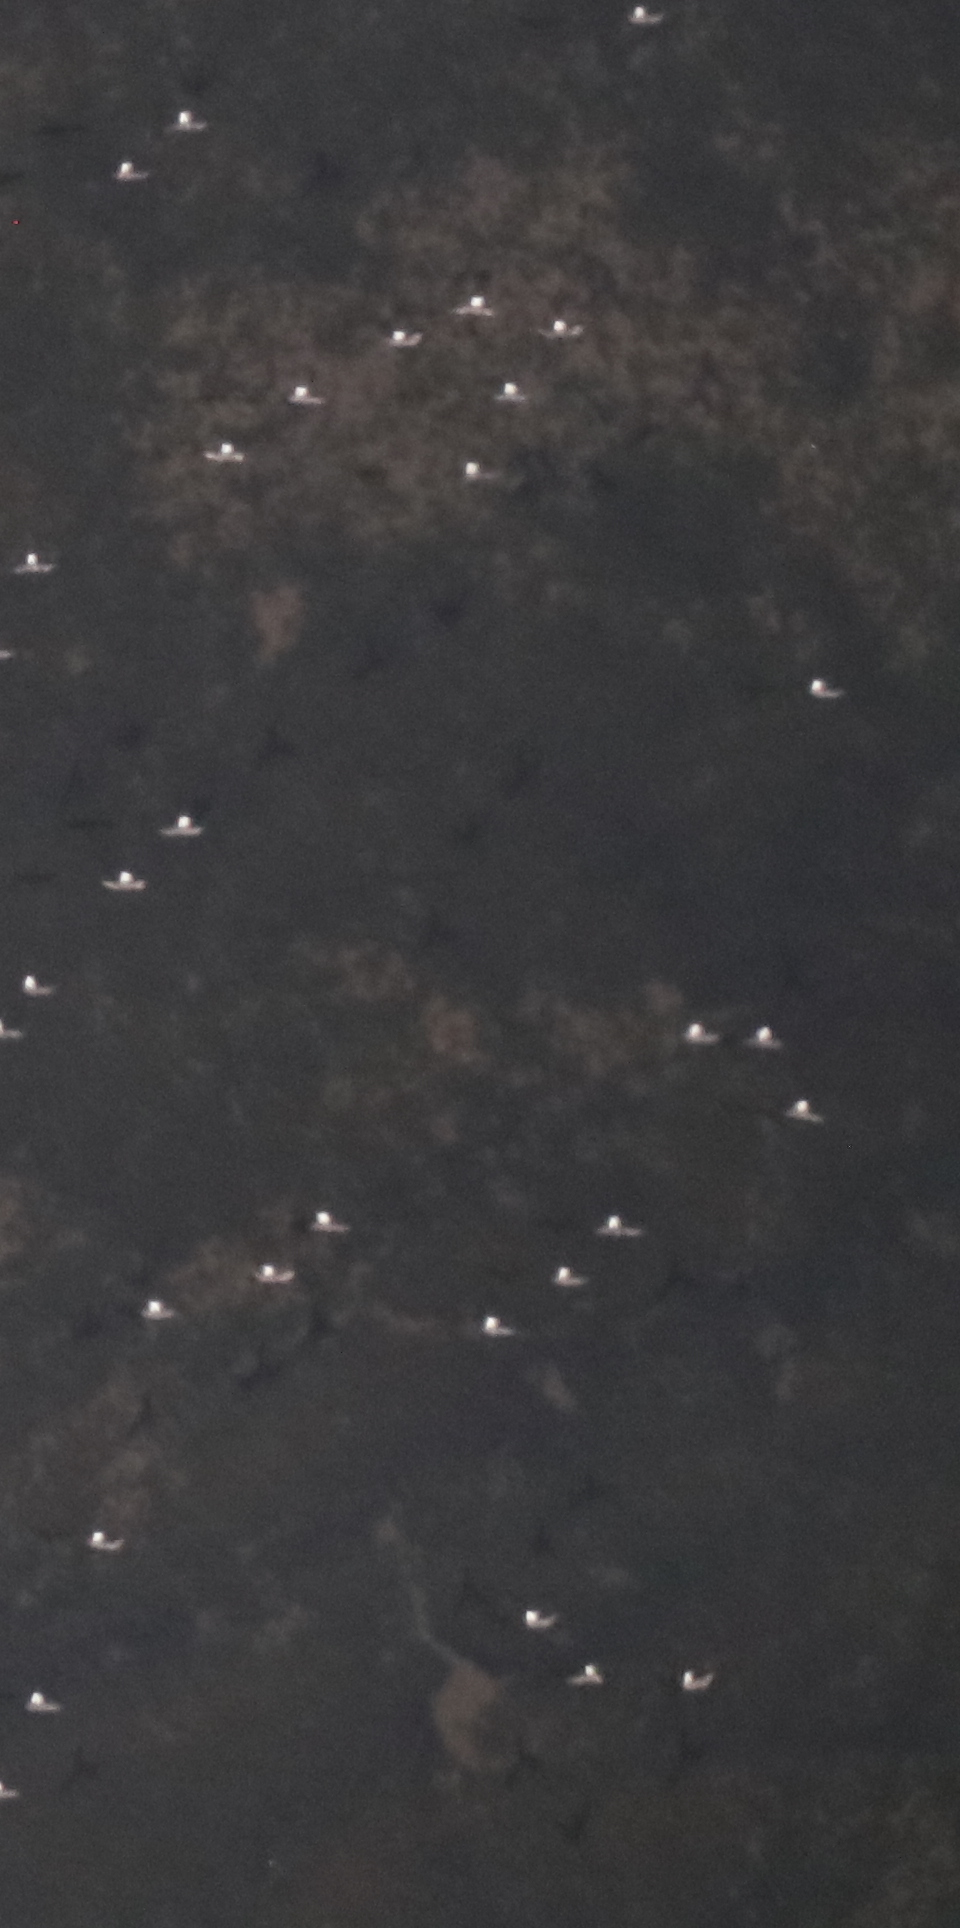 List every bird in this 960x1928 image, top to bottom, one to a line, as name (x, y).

brant (641, 22)
brant (188, 117)
brant (121, 173)
brant (483, 315)
brant (569, 326)
brant (409, 348)
brant (516, 388)
brant (306, 410)
brant (220, 461)
brant (473, 463)
brant (32, 560)
brant (812, 676)
brant (183, 823)
brant (124, 886)
brant (44, 976)
brant (8, 1023)
brant (758, 1034)
brant (696, 1038)
brant (808, 1109)
brant (604, 1222)
brant (324, 1226)
brant (273, 1282)
brant (555, 1283)
brant (169, 1315)
brant (505, 1334)
brant (112, 1534)
brant (528, 1612)
brant (592, 1673)
brant (693, 1689)
brant (30, 1698)